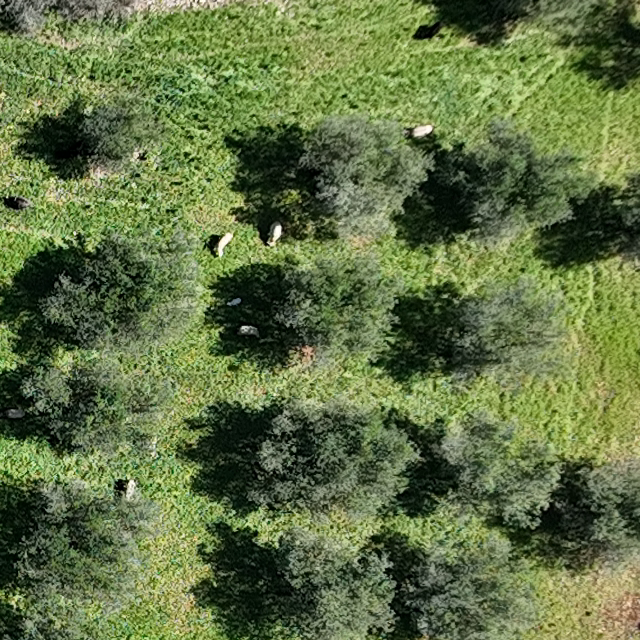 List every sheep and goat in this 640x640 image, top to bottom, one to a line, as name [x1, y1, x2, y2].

sheep [413, 125, 433, 138]
sheep [0, 195, 32, 209]
sheep [266, 222, 281, 247]
sheep [216, 232, 232, 258]
sheep [226, 298, 240, 306]
sheep [239, 325, 259, 337]
sheep [0, 409, 25, 418]
sheep [125, 479, 137, 502]